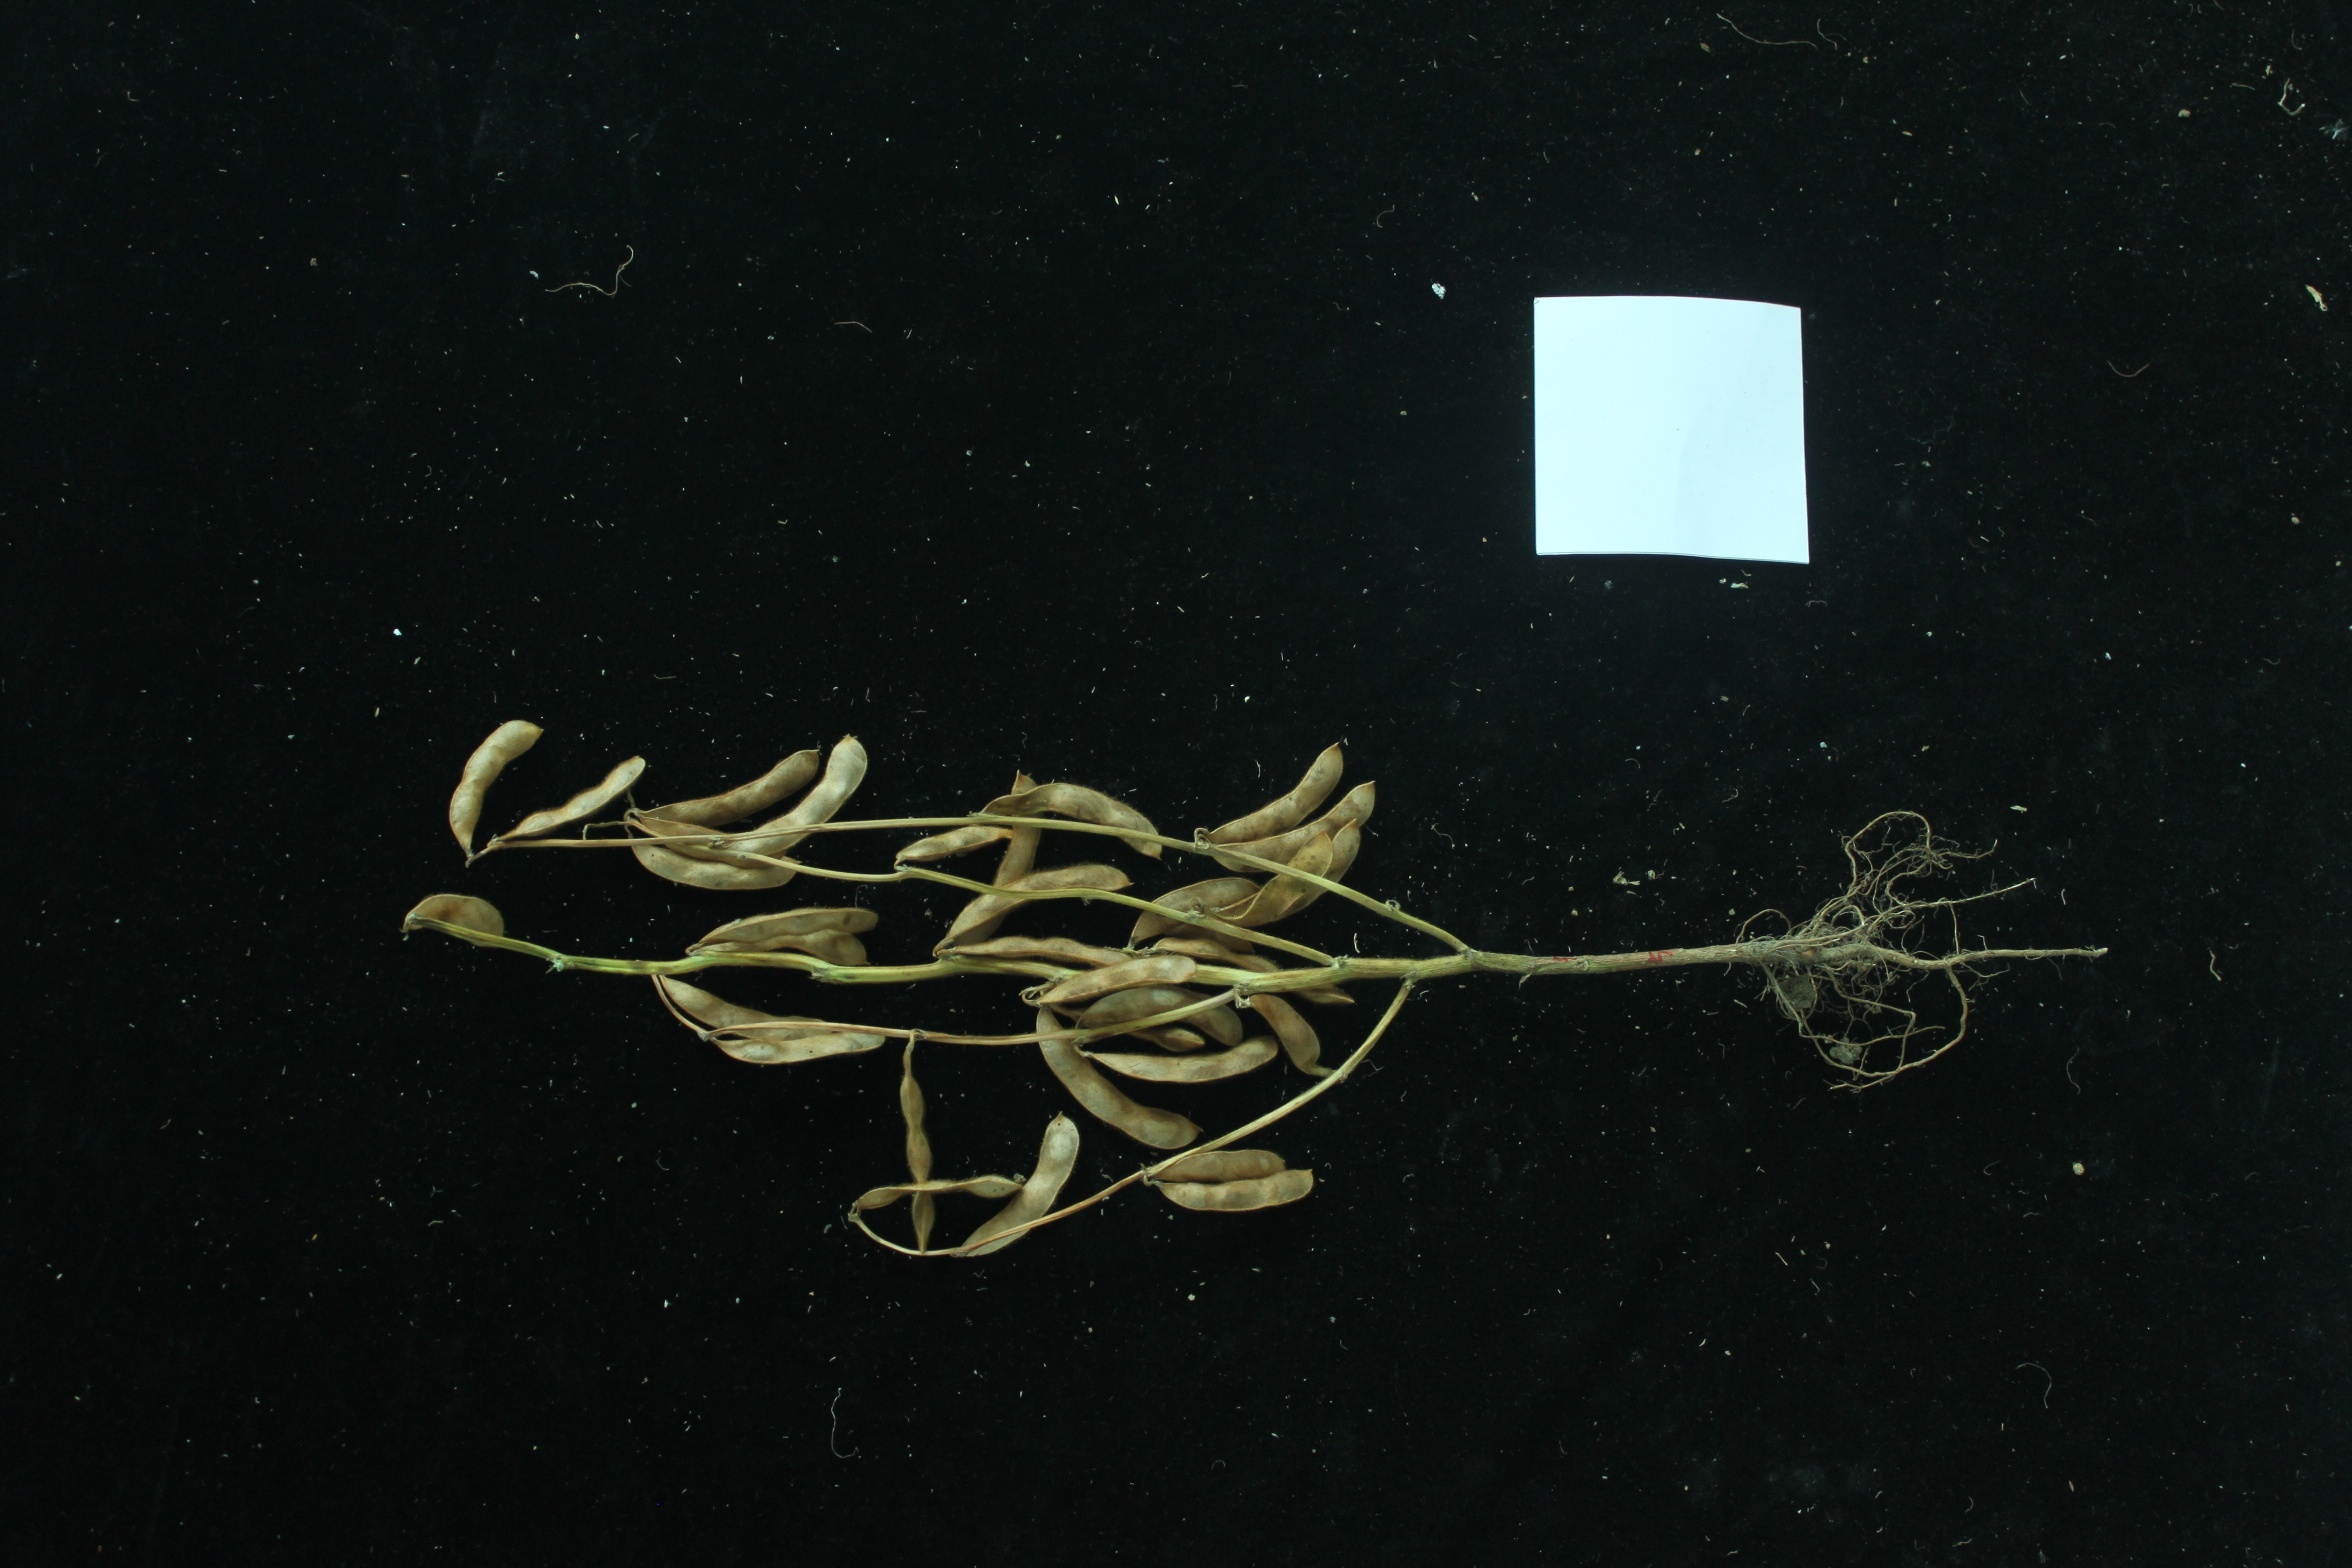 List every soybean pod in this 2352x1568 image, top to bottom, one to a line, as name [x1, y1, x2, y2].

soybean pod [449, 722, 547, 849]
soybean pod [634, 734, 867, 862]
soybean pod [1205, 744, 1342, 845]
soybean pod [644, 748, 820, 825]
soybean pod [497, 757, 647, 839]
soybean pod [954, 773, 1042, 961]
soybean pod [980, 783, 1160, 857]
soybean pod [1208, 783, 1375, 873]
soybean pod [1206, 825, 1331, 926]
soybean pod [894, 826, 1014, 861]
soybean pod [629, 837, 803, 889]
soybean pod [938, 866, 1129, 943]
soybean pod [1126, 881, 1265, 948]
soybean pod [405, 894, 504, 944]
soybean pod [690, 906, 880, 947]
soybean pod [692, 928, 866, 965]
soybean pod [944, 938, 1144, 971]
soybean pod [1151, 939, 1355, 1005]
soybean pod [1031, 958, 1194, 1000]
soybean pod [661, 972, 861, 1046]
soybean pod [1082, 987, 1242, 1048]
soybean pod [1235, 996, 1333, 1075]
soybean pod [1036, 1008, 1199, 1150]
soybean pod [713, 1028, 886, 1064]
soybean pod [1091, 1041, 1276, 1082]
soybean pod [900, 1051, 935, 1246]
soybean pod [958, 1118, 1079, 1256]
soybean pod [1153, 1150, 1287, 1181]
soybean pod [1157, 1170, 1313, 1212]